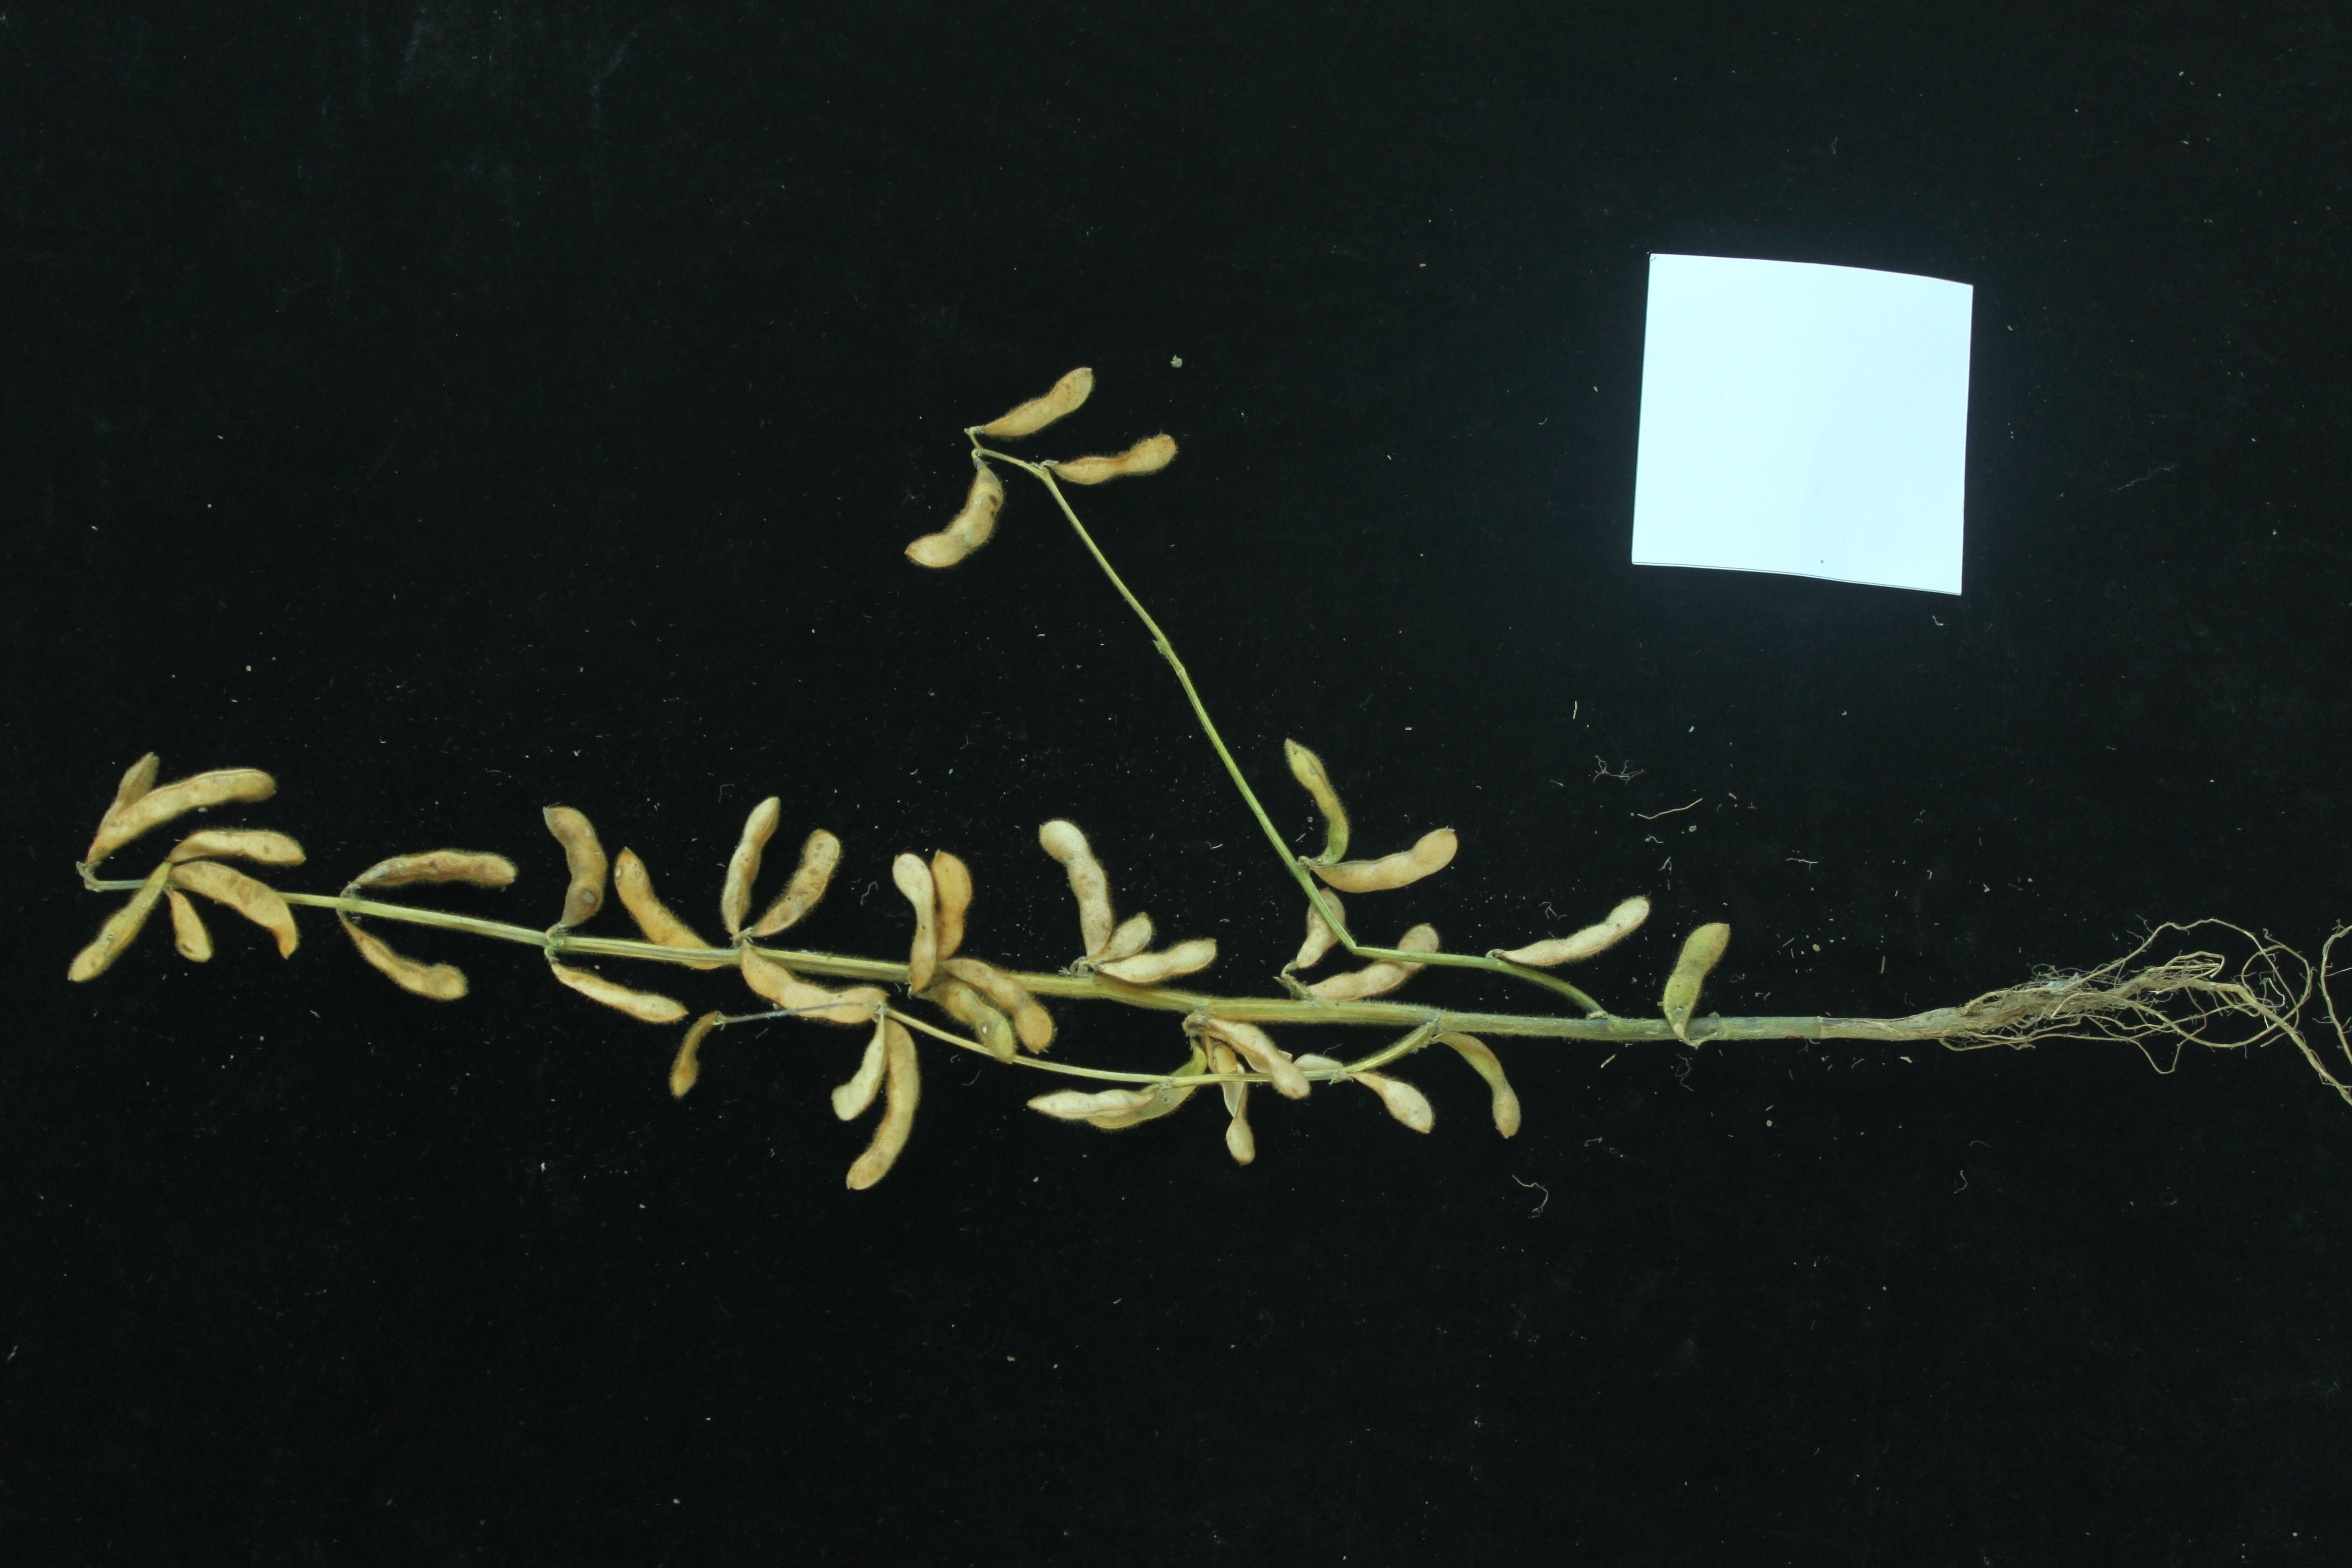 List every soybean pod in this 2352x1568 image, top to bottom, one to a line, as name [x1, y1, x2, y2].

soybean pod [973, 369, 1092, 435]
soybean pod [1045, 436, 1176, 486]
soybean pod [905, 458, 1003, 568]
soybean pod [1285, 742, 1349, 864]
soybean pod [99, 757, 157, 831]
soybean pod [85, 770, 275, 877]
soybean pod [720, 798, 779, 937]
soybean pod [542, 808, 605, 936]
soybean pod [1039, 822, 1113, 954]
soybean pod [1308, 828, 1458, 893]
soybean pod [170, 830, 304, 865]
soybean pod [744, 831, 840, 936]
soybean pod [615, 848, 720, 970]
soybean pod [341, 852, 515, 895]
soybean pod [931, 852, 969, 963]
soybean pod [893, 856, 937, 989]
soybean pod [172, 861, 298, 958]
soybean pod [69, 862, 170, 982]
soybean pod [1285, 891, 1345, 969]
soybean pod [169, 893, 210, 962]
soybean pod [1502, 898, 1650, 968]
soybean pod [338, 914, 466, 1001]
soybean pod [1089, 916, 1149, 961]
soybean pod [1662, 924, 1728, 1038]
soybean pod [1310, 925, 1440, 1002]
soybean pod [1098, 939, 1216, 986]
soybean pod [741, 943, 884, 1025]
soybean pod [939, 959, 1053, 1052]
soybean pod [552, 965, 686, 1022]
soybean pod [920, 981, 1014, 1063]
soybean pod [670, 1014, 726, 1097]
soybean pod [833, 1019, 888, 1121]
soybean pod [847, 1022, 920, 1188]
soybean pod [1211, 1022, 1306, 1099]
soybean pod [1440, 1034, 1519, 1138]
soybean pod [1089, 1040, 1204, 1128]
soybean pod [1205, 1042, 1253, 1164]
soybean pod [1350, 1073, 1431, 1135]
soybean pod [1030, 1089, 1153, 1121]